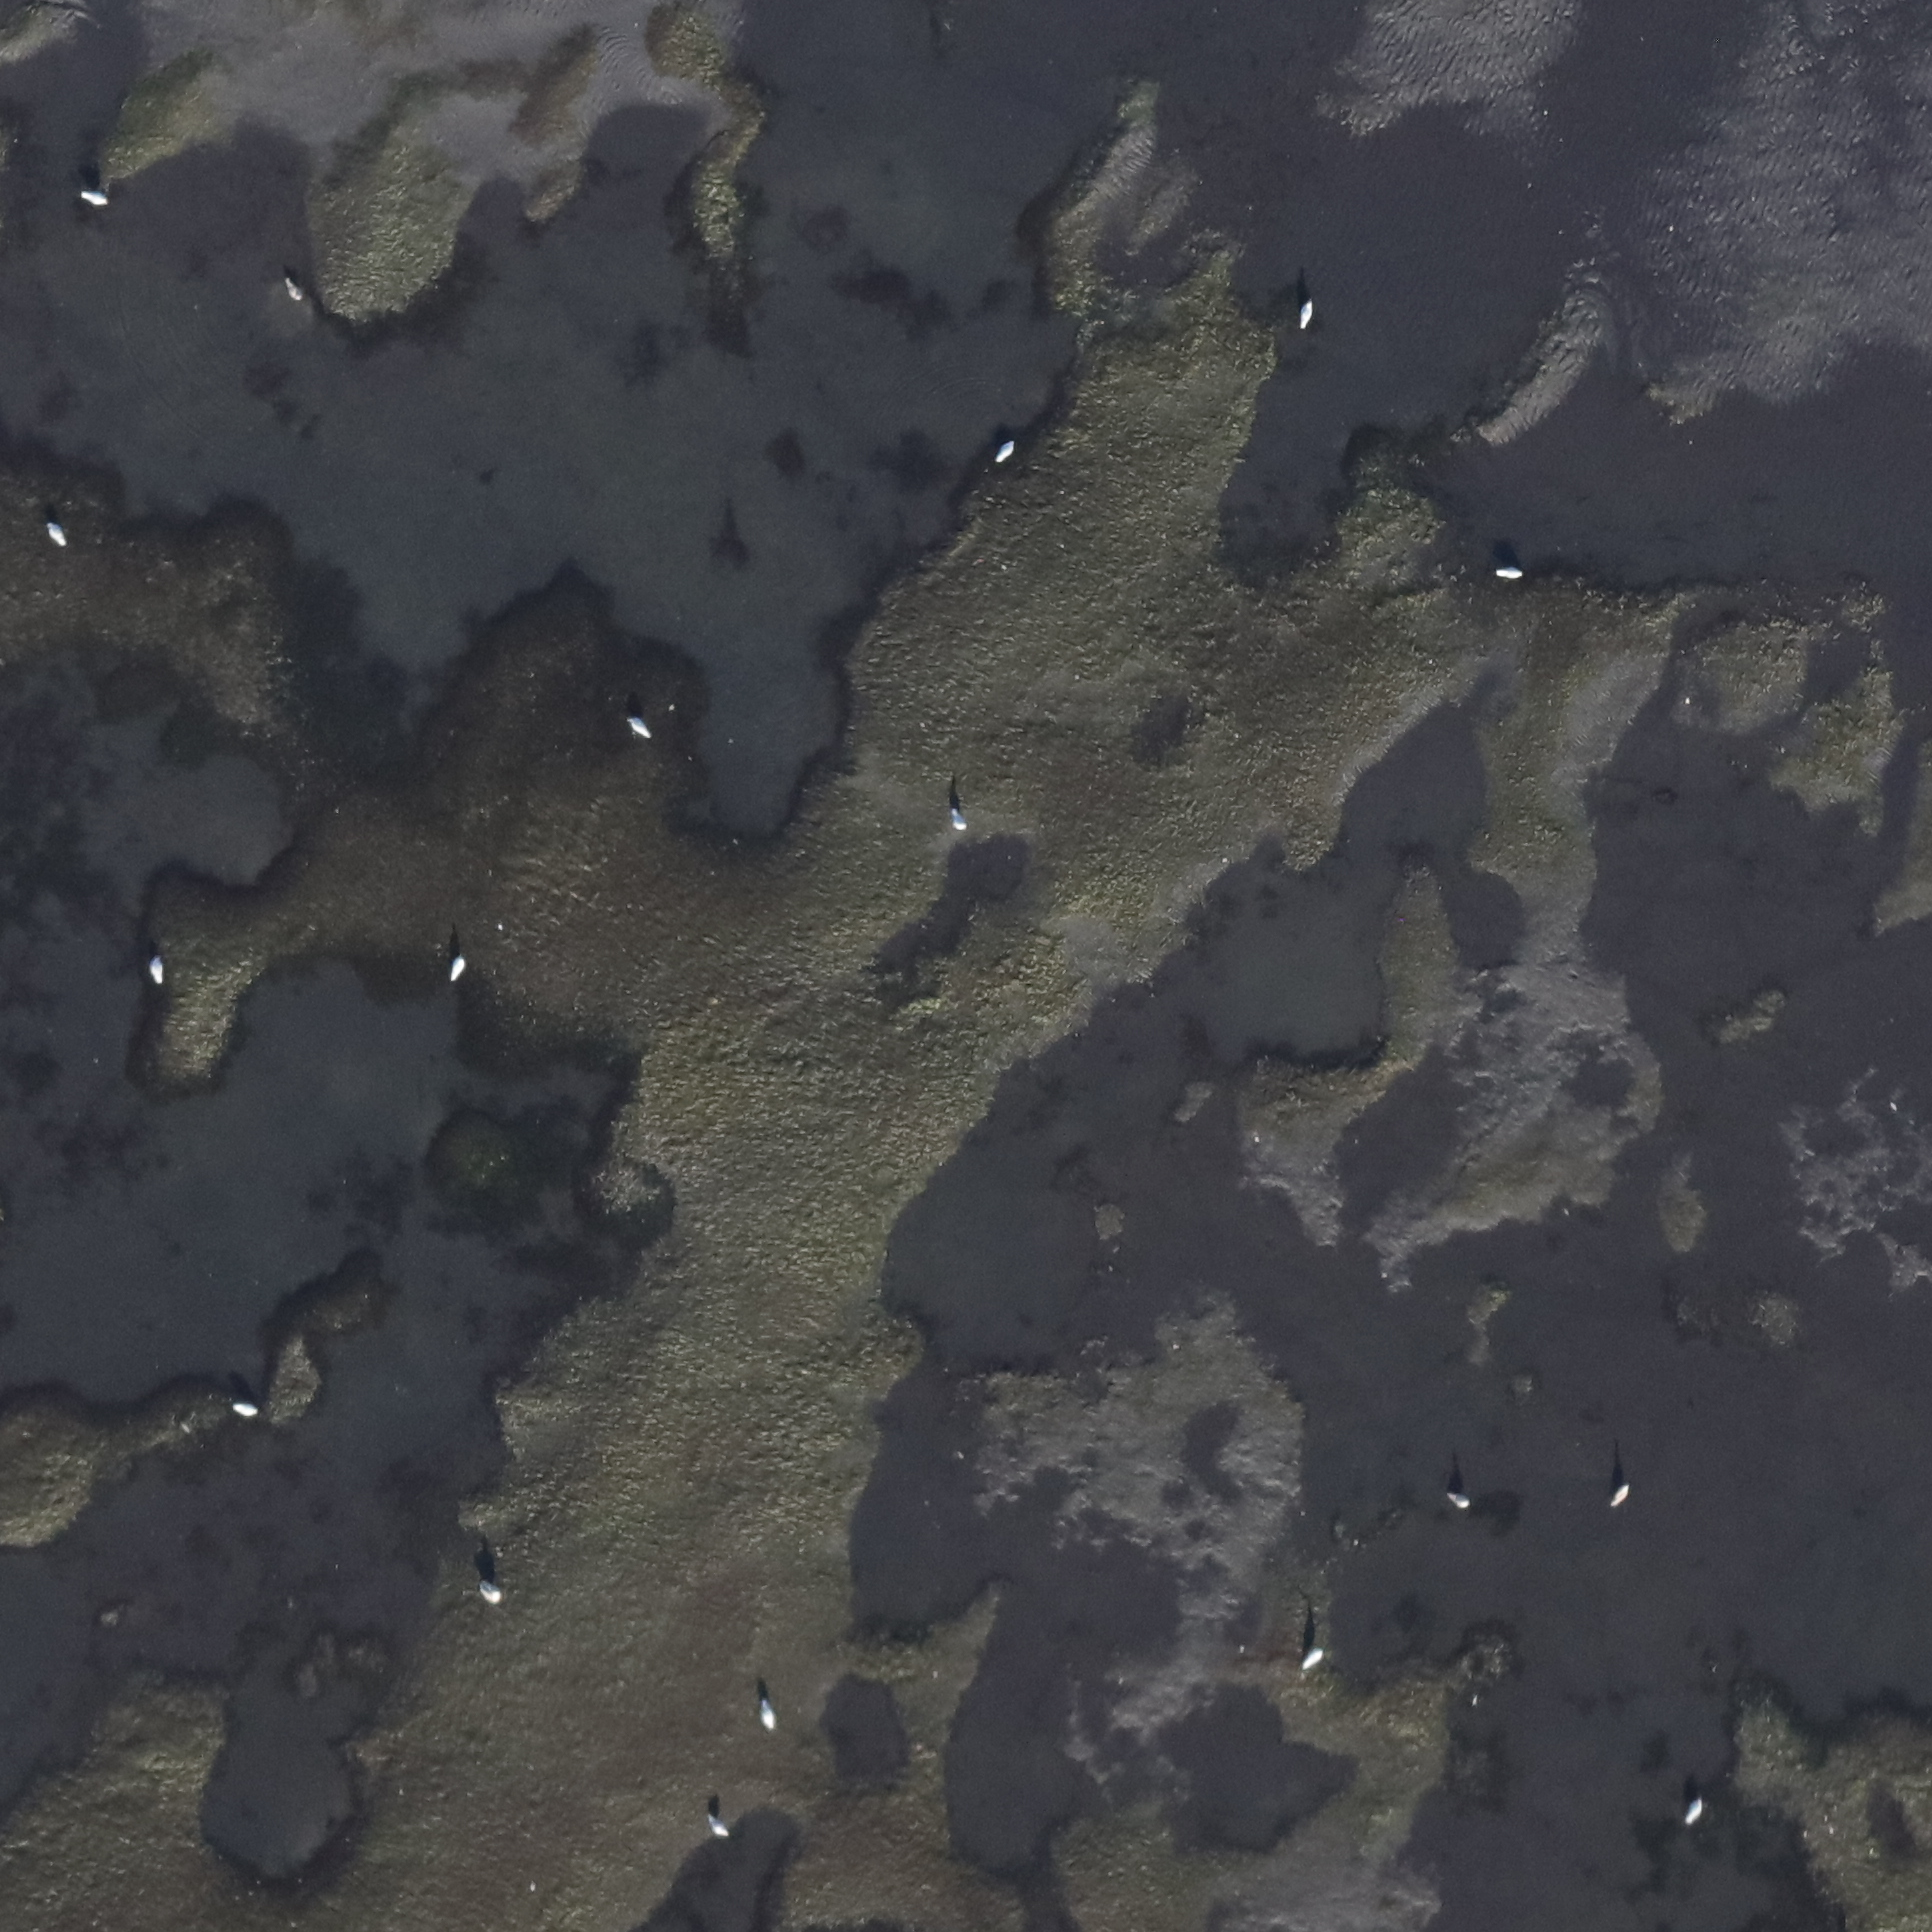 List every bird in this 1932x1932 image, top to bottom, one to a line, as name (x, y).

gull (95, 197)
gull (295, 288)
gull (1306, 313)
gull (1004, 451)
gull (55, 533)
gull (1508, 572)
gull (638, 726)
gull (959, 818)
gull (458, 967)
gull (157, 969)
gull (244, 1409)
gull (1621, 1495)
gull (1465, 1504)
gull (490, 1598)
gull (1313, 1658)
gull (768, 1715)
gull (1695, 1810)
gull (717, 1825)